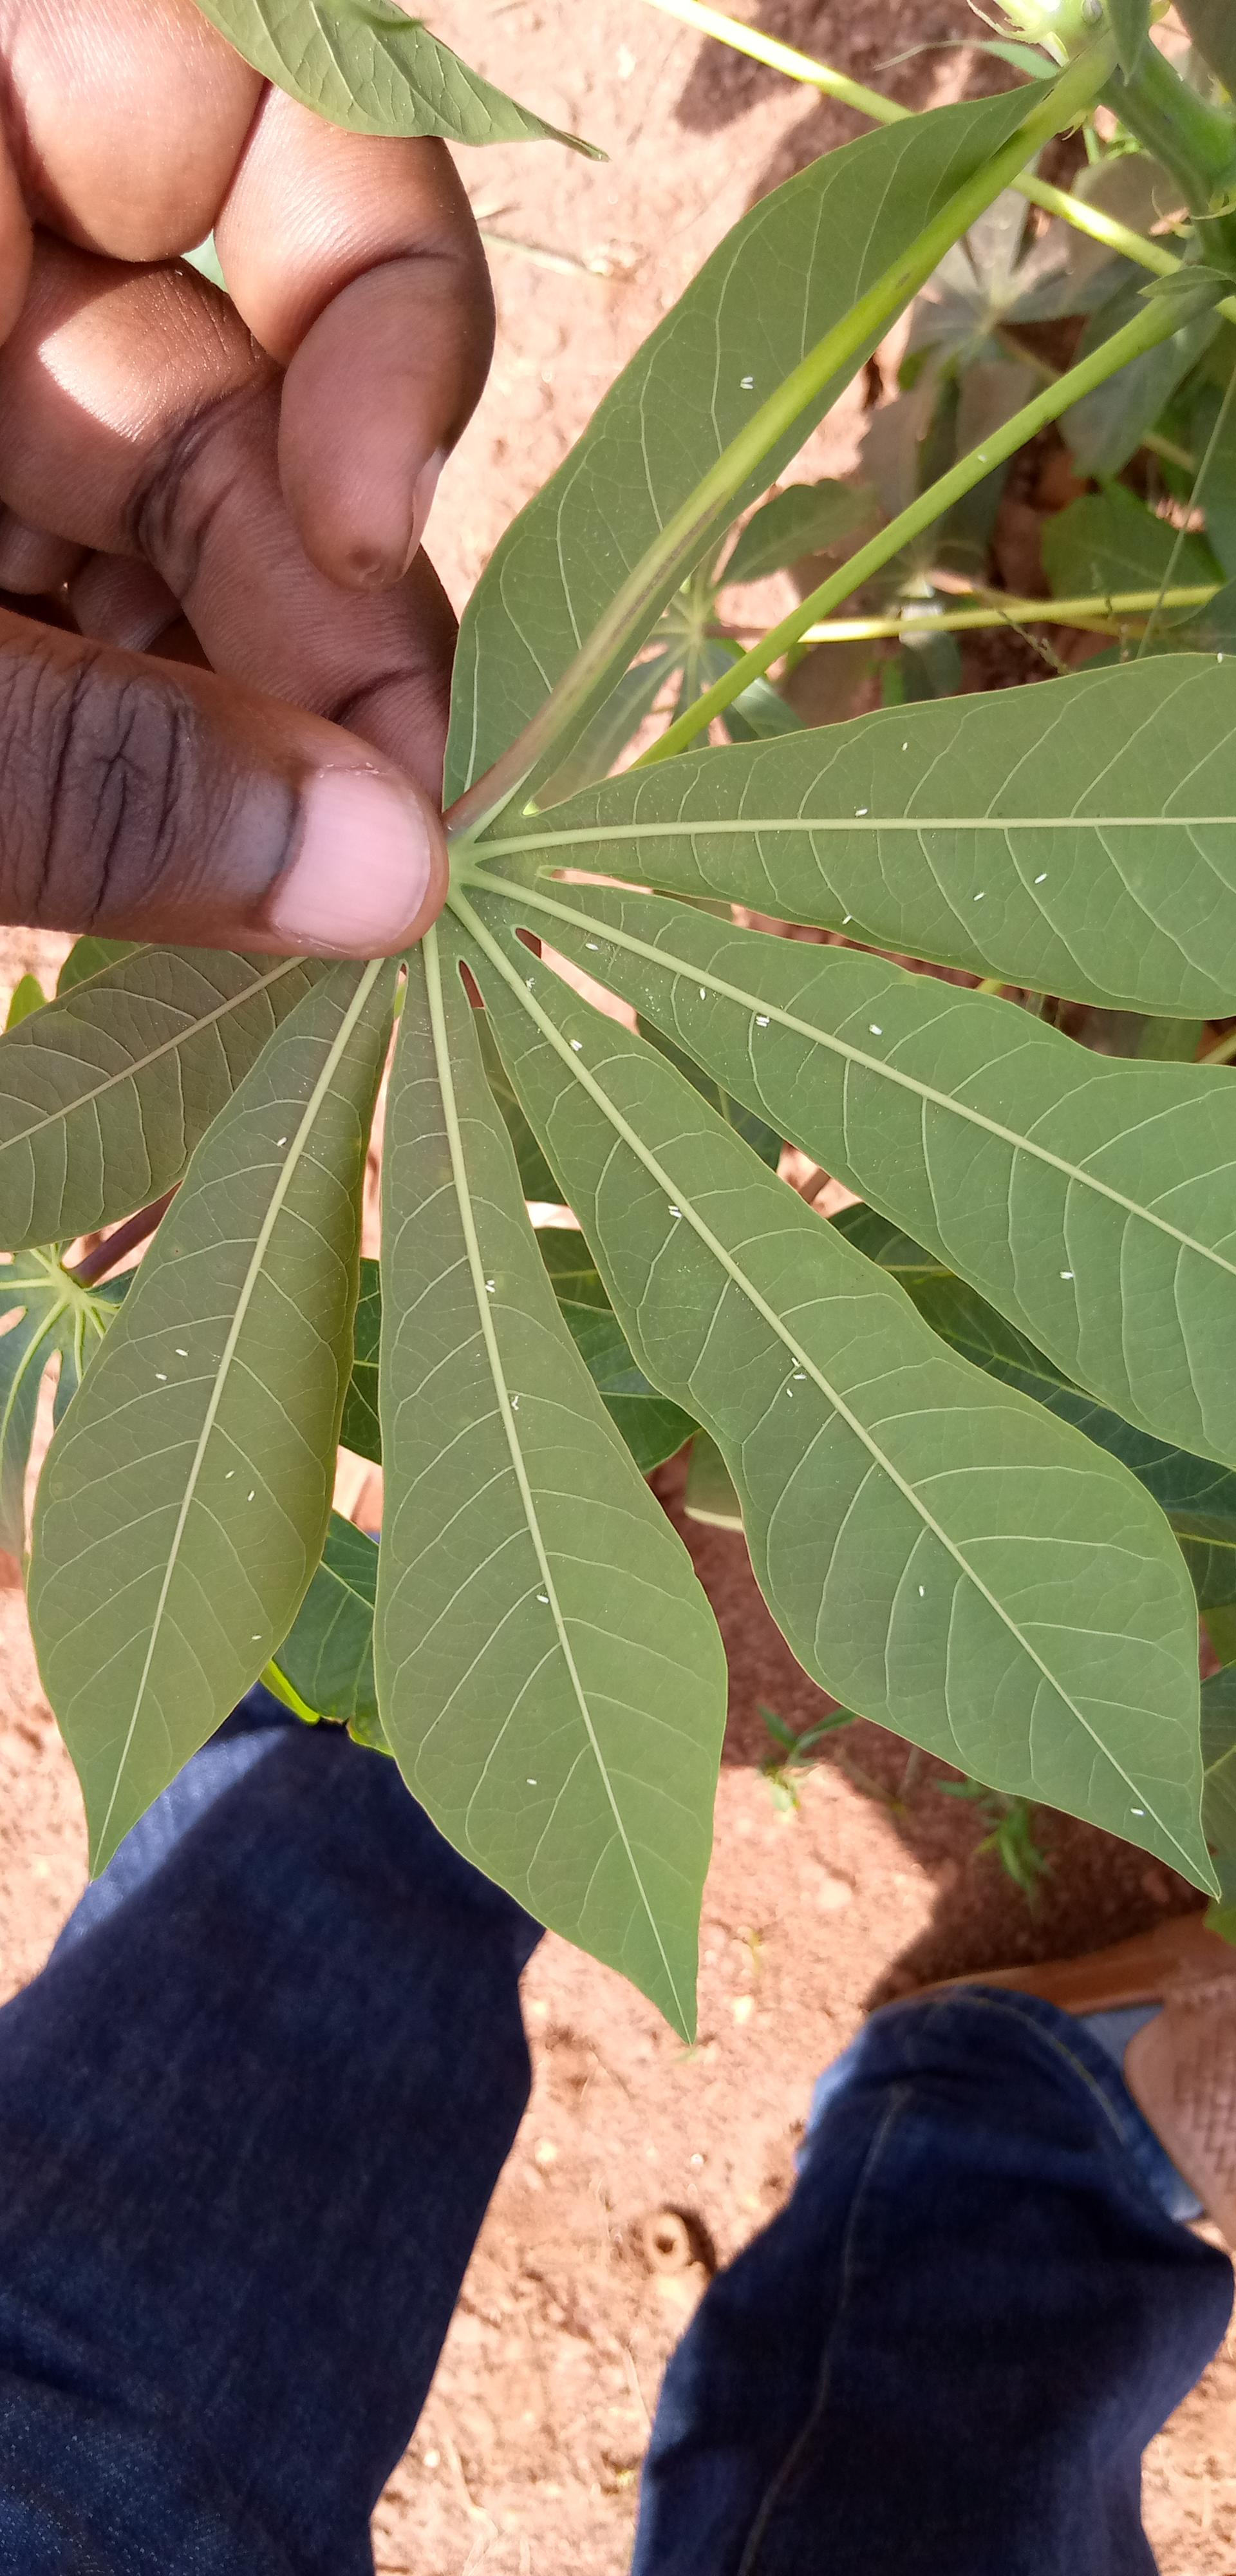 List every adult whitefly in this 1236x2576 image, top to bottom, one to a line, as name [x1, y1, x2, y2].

whitefly [738, 375, 756, 384]
whitefly [738, 382, 755, 392]
whitefly [1213, 649, 1226, 665]
whitefly [899, 739, 913, 755]
whitefly [852, 805, 875, 820]
whitefly [1032, 869, 1050, 886]
whitefly [969, 888, 989, 905]
whitefly [839, 912, 854, 927]
whitefly [580, 939, 601, 955]
whitefly [523, 975, 538, 993]
whitefly [694, 984, 713, 1003]
whitefly [754, 1015, 772, 1024]
whitefly [755, 1019, 769, 1028]
whitefly [867, 1020, 885, 1039]
whitefly [570, 1037, 585, 1050]
whitefly [568, 1041, 579, 1053]
whitefly [274, 1135, 288, 1149]
whitefly [666, 1204, 680, 1211]
whitefly [667, 1209, 683, 1220]
whitefly [1056, 1268, 1075, 1282]
whitefly [1058, 1273, 1072, 1282]
whitefly [485, 1278, 498, 1287]
whitefly [483, 1284, 496, 1294]
whitefly [171, 1347, 192, 1360]
whitefly [789, 1356, 801, 1368]
whitefly [153, 1372, 170, 1383]
whitefly [789, 1372, 809, 1383]
whitefly [783, 1387, 795, 1399]
whitefly [508, 1393, 525, 1413]
whitefly [224, 1468, 236, 1482]
whitefly [244, 1489, 260, 1504]
whitefly [916, 1582, 927, 1599]
whitefly [535, 1591, 554, 1608]
whitefly [248, 1631, 265, 1644]
whitefly [524, 1776, 539, 1788]
whitefly [1127, 1804, 1147, 1817]